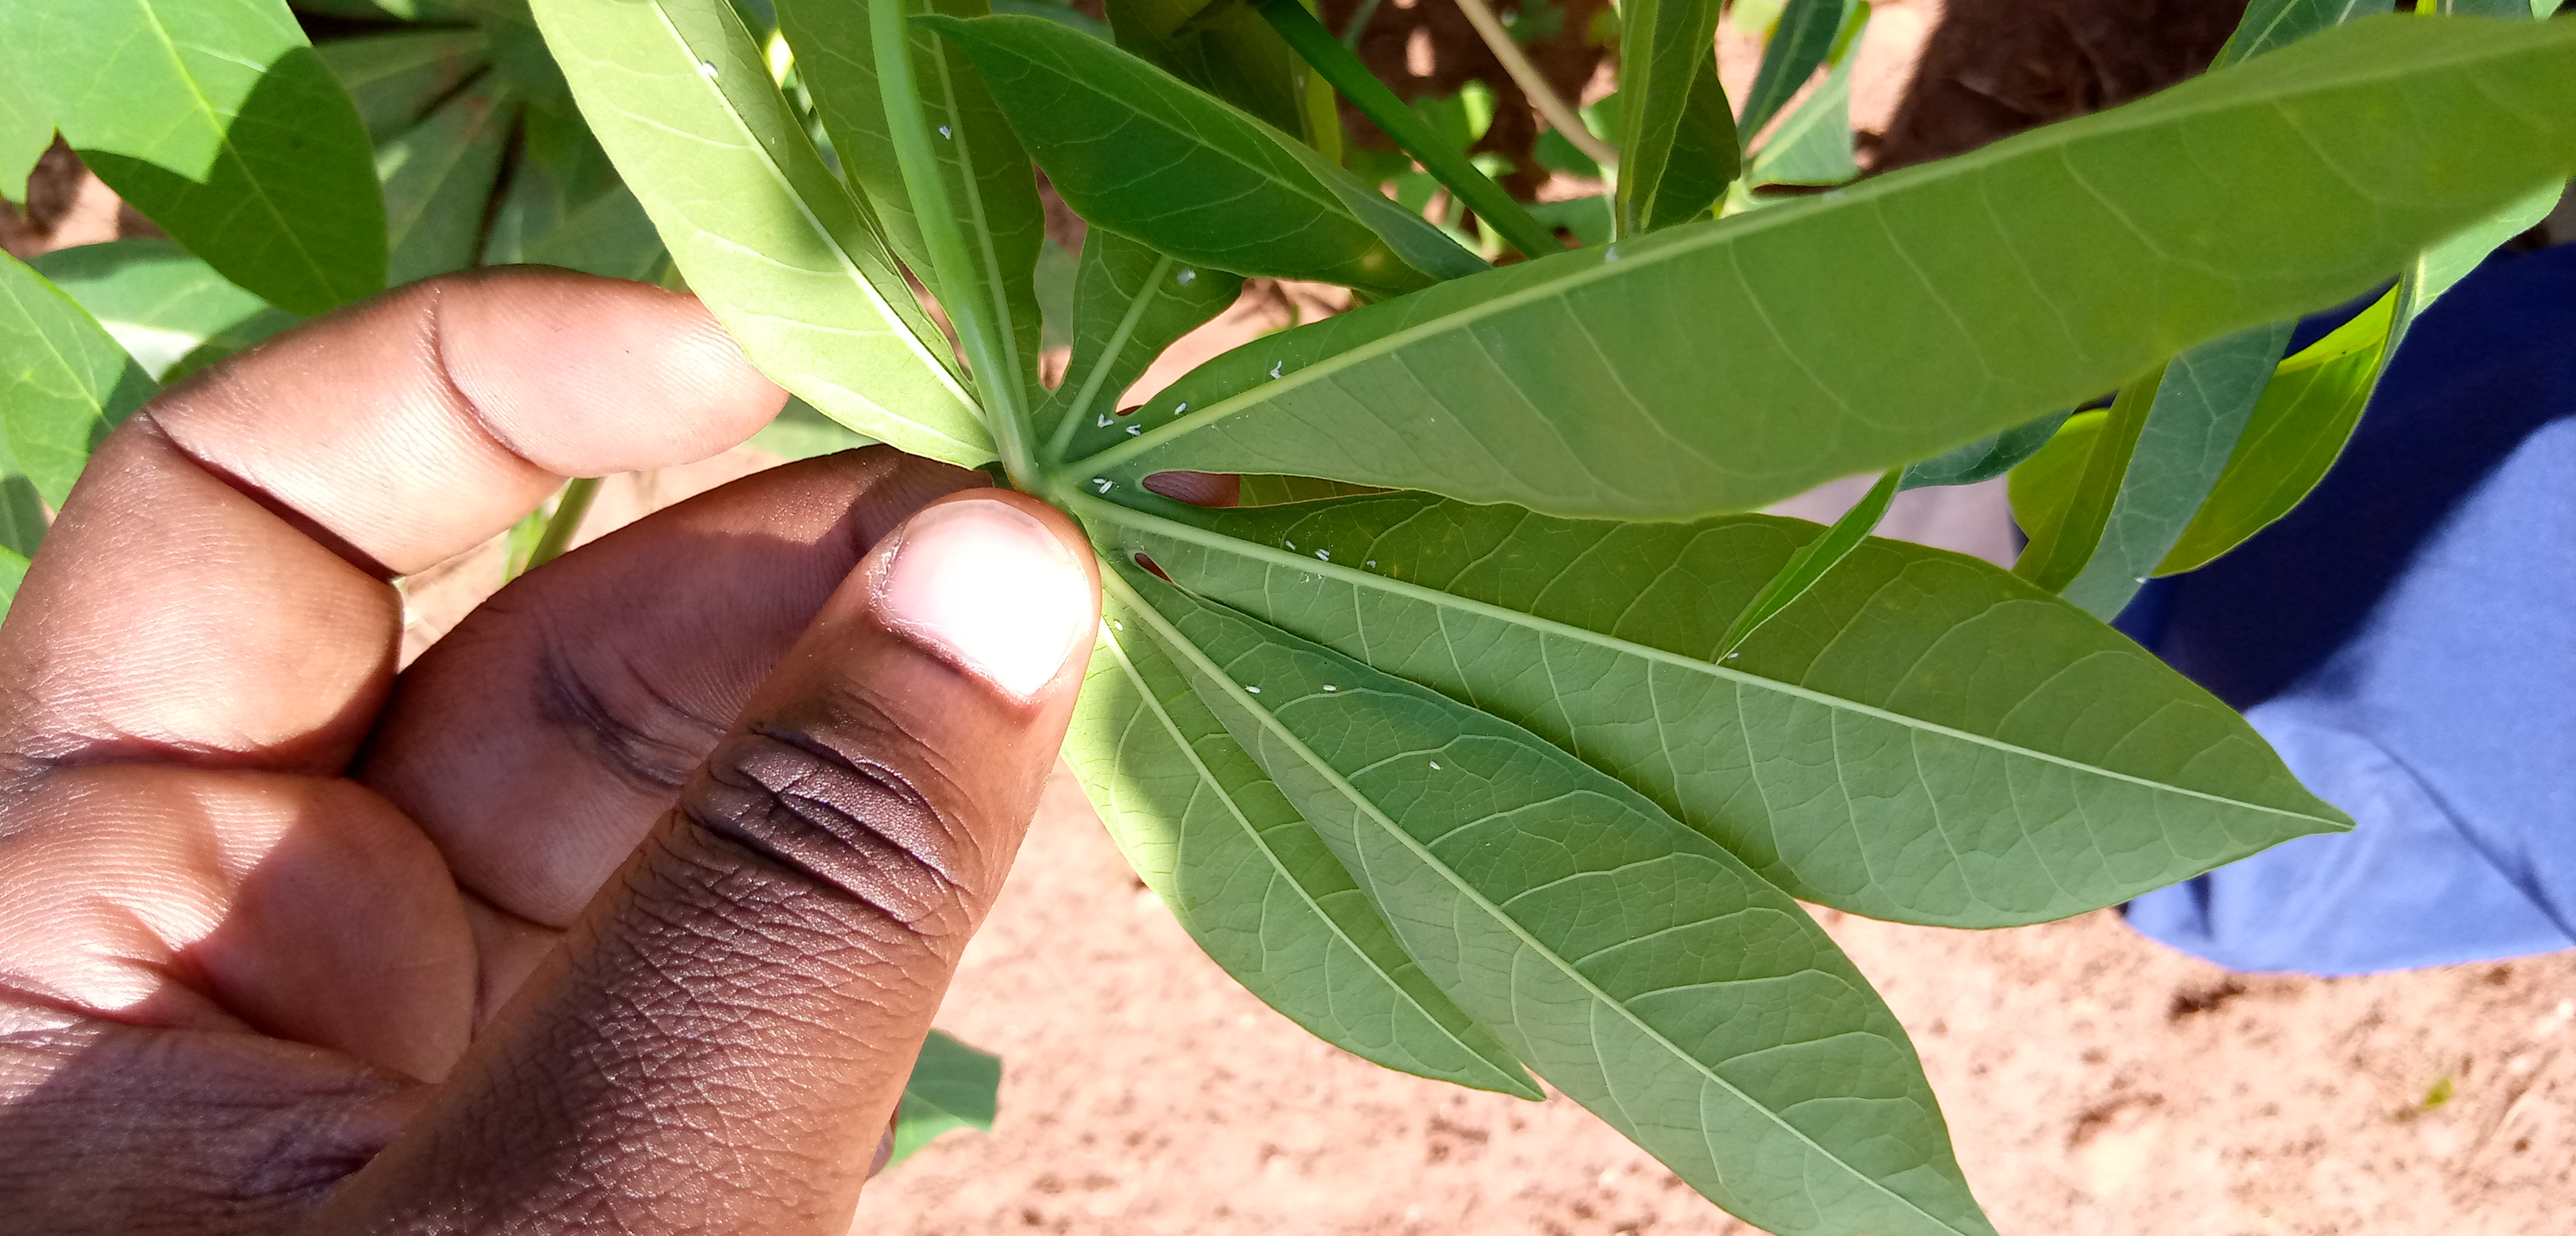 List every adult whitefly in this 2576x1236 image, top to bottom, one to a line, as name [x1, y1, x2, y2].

whitefly [692, 50, 721, 85]
whitefly [927, 113, 960, 149]
whitefly [1264, 344, 1286, 389]
whitefly [1166, 398, 1198, 433]
whitefly [1091, 407, 1115, 444]
whitefly [1119, 415, 1150, 444]
whitefly [1088, 468, 1117, 507]
whitefly [1271, 532, 1301, 569]
whitefly [1307, 541, 1340, 578]
whitefly [1108, 610, 1132, 642]
whitefly [1314, 670, 1343, 705]
whitefly [1240, 676, 1271, 703]
whitefly [1421, 751, 1450, 793]